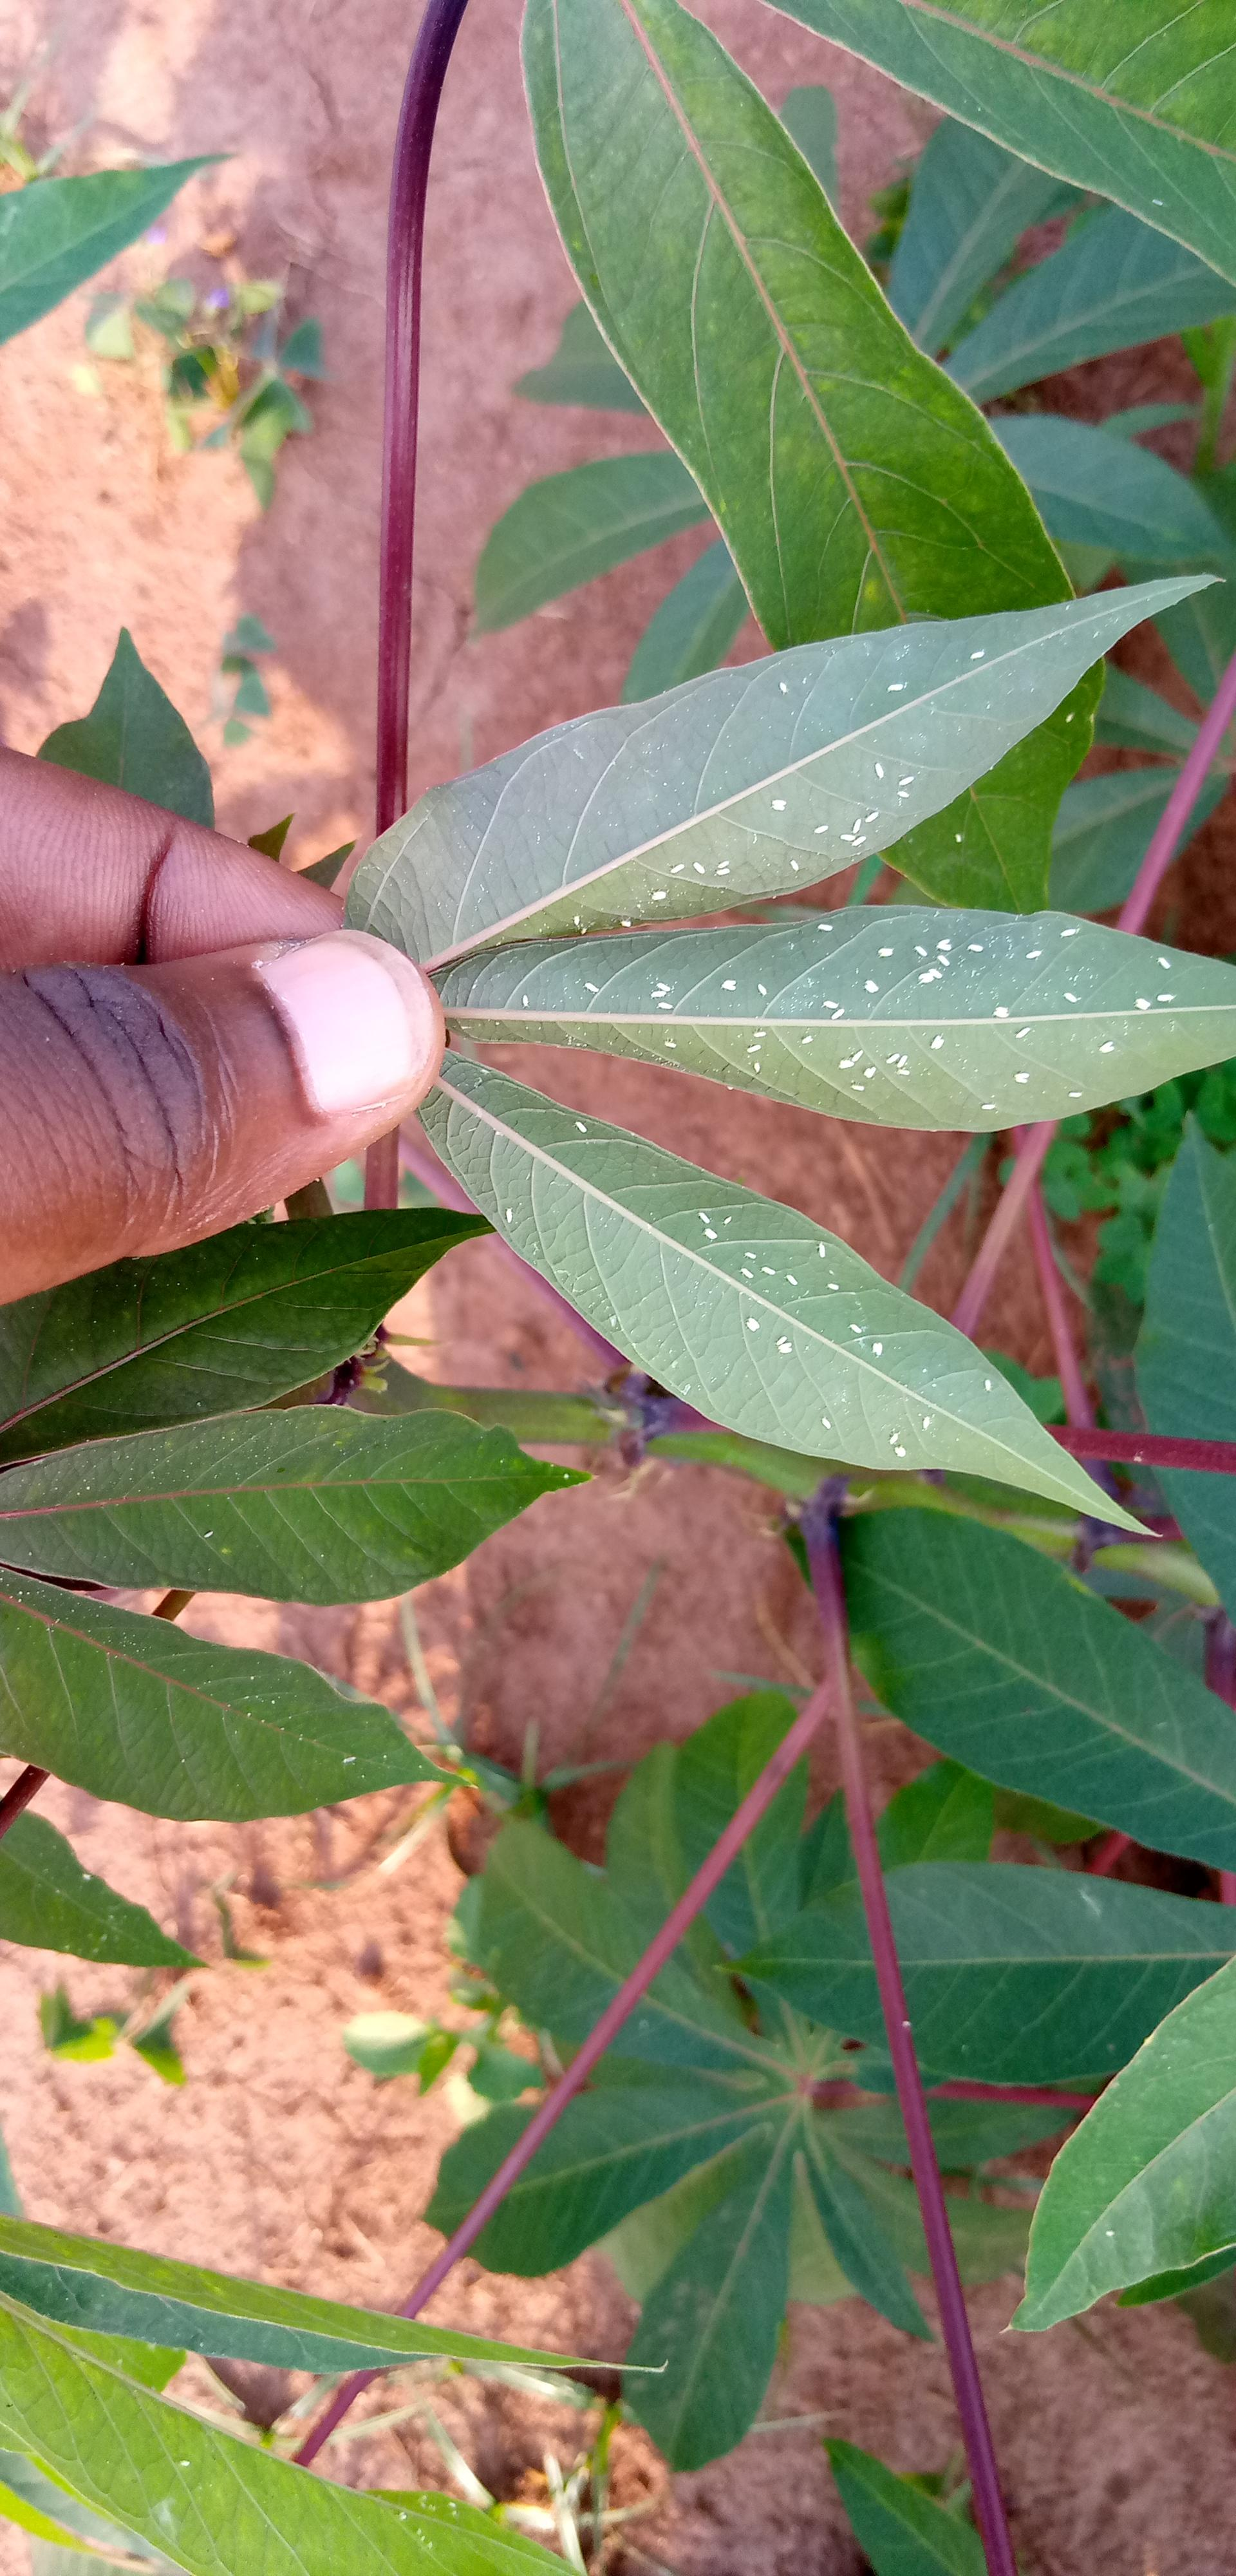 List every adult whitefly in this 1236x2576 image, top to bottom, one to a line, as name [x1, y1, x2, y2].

whitefly [968, 647, 988, 661]
whitefly [778, 680, 789, 695]
whitefly [884, 681, 904, 694]
whitefly [1063, 711, 1078, 725]
whitefly [872, 759, 886, 779]
whitefly [896, 775, 916, 787]
whitefly [895, 788, 910, 800]
whitefly [770, 798, 788, 806]
whitefly [770, 805, 786, 813]
whitefly [863, 809, 881, 825]
whitefly [850, 818, 863, 834]
whitefly [809, 822, 831, 835]
whitefly [953, 831, 965, 846]
whitefly [838, 833, 856, 840]
whitefly [850, 834, 867, 848]
whitefly [789, 858, 801, 873]
whitefly [716, 860, 729, 869]
whitefly [692, 860, 706, 876]
whitefly [667, 863, 685, 874]
whitefly [715, 868, 731, 876]
whitefly [648, 891, 668, 902]
whitefly [572, 913, 580, 926]
whitefly [618, 918, 633, 928]
whitefly [816, 921, 835, 934]
whitefly [579, 925, 587, 936]
whitefly [1058, 927, 1077, 938]
whitefly [937, 938, 952, 945]
whitefly [966, 942, 985, 954]
whitefly [912, 943, 928, 959]
whitefly [935, 944, 953, 951]
whitefly [875, 945, 896, 960]
whitefly [1022, 947, 1043, 961]
whitefly [935, 952, 951, 969]
whitefly [1156, 954, 1174, 972]
whitefly [928, 967, 944, 980]
whitefly [917, 971, 933, 978]
whitefly [919, 978, 935, 985]
whitefly [722, 978, 737, 986]
whitefly [862, 978, 881, 996]
whitefly [583, 980, 601, 994]
whitefly [655, 981, 671, 992]
whitefly [756, 982, 768, 997]
whitefly [720, 983, 736, 992]
whitefly [649, 990, 667, 999]
whitefly [1062, 990, 1080, 1005]
whitefly [1154, 992, 1176, 1003]
whitefly [521, 993, 530, 1009]
whitefly [1135, 997, 1151, 1007]
whitefly [820, 998, 839, 1009]
whitefly [655, 1001, 674, 1010]
whitefly [1134, 1003, 1147, 1010]
whitefly [994, 1005, 1009, 1012]
whitefly [830, 1007, 846, 1021]
whitefly [993, 1011, 1009, 1018]
whitefly [1012, 1024, 1034, 1040]
whitefly [749, 1028, 769, 1041]
whitefly [796, 1032, 816, 1048]
whitefly [928, 1032, 948, 1051]
whitefly [662, 1038, 677, 1050]
whitefly [1096, 1039, 1118, 1055]
whitefly [745, 1042, 764, 1054]
whitefly [850, 1048, 866, 1062]
whitefly [886, 1053, 901, 1066]
whitefly [897, 1054, 909, 1068]
whitefly [836, 1057, 856, 1070]
whitefly [750, 1060, 762, 1075]
whitefly [863, 1066, 870, 1077]
whitefly [867, 1066, 877, 1078]
whitefly [895, 1068, 912, 1077]
whitefly [1012, 1071, 1031, 1079]
whitefly [1013, 1077, 1027, 1084]
whitefly [849, 1082, 866, 1092]
whitefly [1067, 1090, 1083, 1099]
whitefly [979, 1102, 997, 1112]
whitefly [571, 1120, 590, 1135]
whitefly [501, 1205, 517, 1226]
whitefly [697, 1210, 711, 1224]
whitefly [721, 1213, 733, 1227]
whitefly [702, 1227, 719, 1240]
whitefly [816, 1240, 828, 1260]
whitefly [744, 1251, 758, 1260]
whitefly [760, 1264, 777, 1277]
whitefly [737, 1265, 754, 1280]
whitefly [783, 1273, 800, 1288]
whitefly [825, 1282, 840, 1293]
whitefly [749, 1317, 760, 1330]
whitefly [845, 1320, 863, 1336]
whitefly [745, 1321, 756, 1333]
whitefly [776, 1335, 787, 1346]
whitefly [877, 1340, 884, 1357]
whitefly [872, 1341, 877, 1354]
whitefly [777, 1345, 792, 1355]
whitefly [982, 1376, 995, 1393]
whitefly [818, 1414, 834, 1431]
whitefly [921, 1414, 932, 1430]
whitefly [887, 1430, 901, 1445]
whitefly [891, 1444, 908, 1459]
whitefly [1131, 1454, 1143, 1463]
whitefly [561, 1471, 572, 1481]
whitefly [202, 1529, 216, 1540]
whitefly [340, 1754, 359, 1765]
whitefly [899, 2018, 913, 2029]
whitefly [176, 2458, 192, 2467]
whitefly [446, 2500, 458, 2508]
whitefly [451, 2509, 458, 2518]
whitefly [396, 2510, 408, 2522]
whitefly [414, 2526, 424, 2535]
whitefly [420, 2533, 426, 2542]